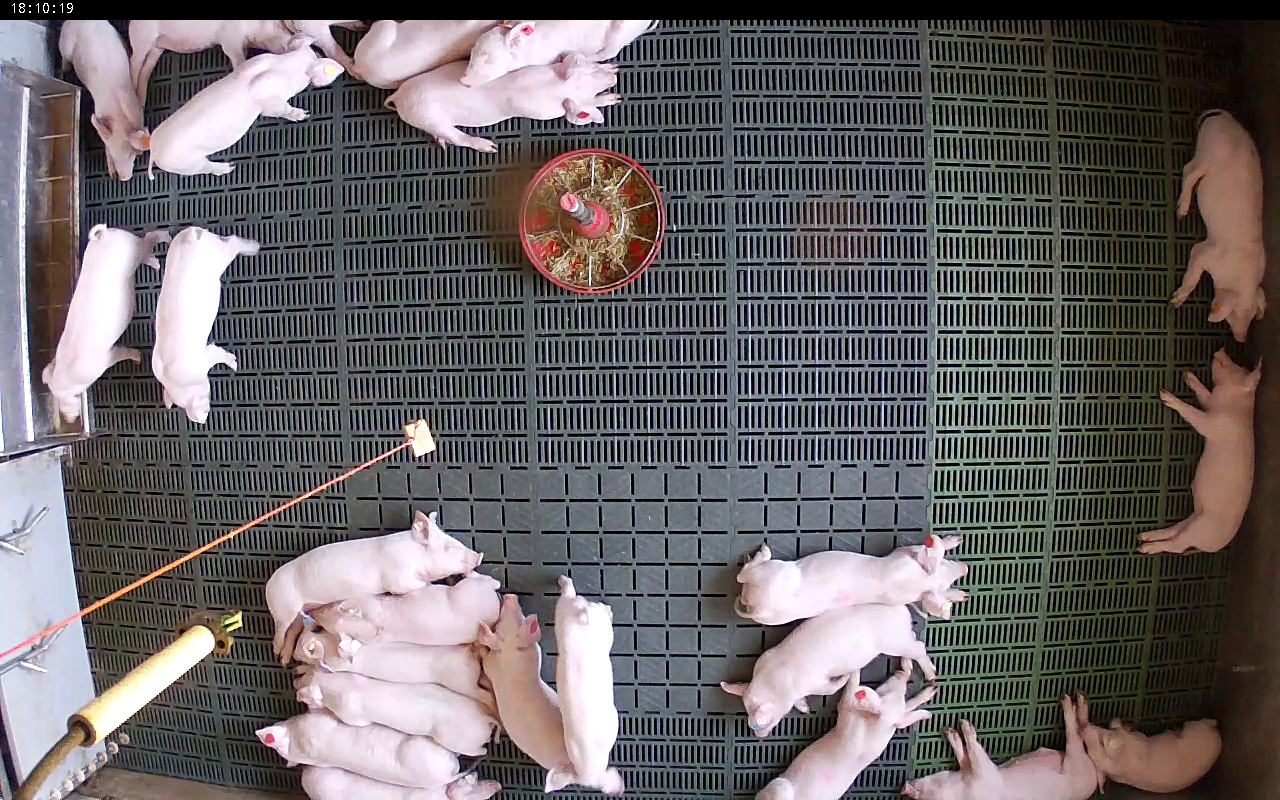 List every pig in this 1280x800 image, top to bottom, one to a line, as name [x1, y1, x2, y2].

pig [282, 19, 367, 78]
pig [60, 20, 150, 181]
pig [129, 20, 299, 111]
pig [460, 20, 658, 87]
pig [352, 22, 502, 88]
pig [149, 34, 346, 183]
pig [383, 52, 624, 151]
pig [1169, 108, 1265, 342]
pig [41, 223, 172, 424]
pig [153, 226, 260, 426]
pig [1136, 347, 1263, 555]
pig [266, 511, 485, 665]
pig [735, 532, 972, 629]
pig [310, 571, 502, 659]
pig [545, 575, 626, 795]
pig [478, 594, 573, 769]
pig [720, 602, 938, 739]
pig [294, 621, 500, 717]
pig [294, 663, 502, 755]
pig [754, 665, 937, 799]
pig [903, 691, 1101, 799]
pig [256, 711, 487, 787]
pig [1082, 716, 1220, 793]
pig [302, 765, 500, 799]